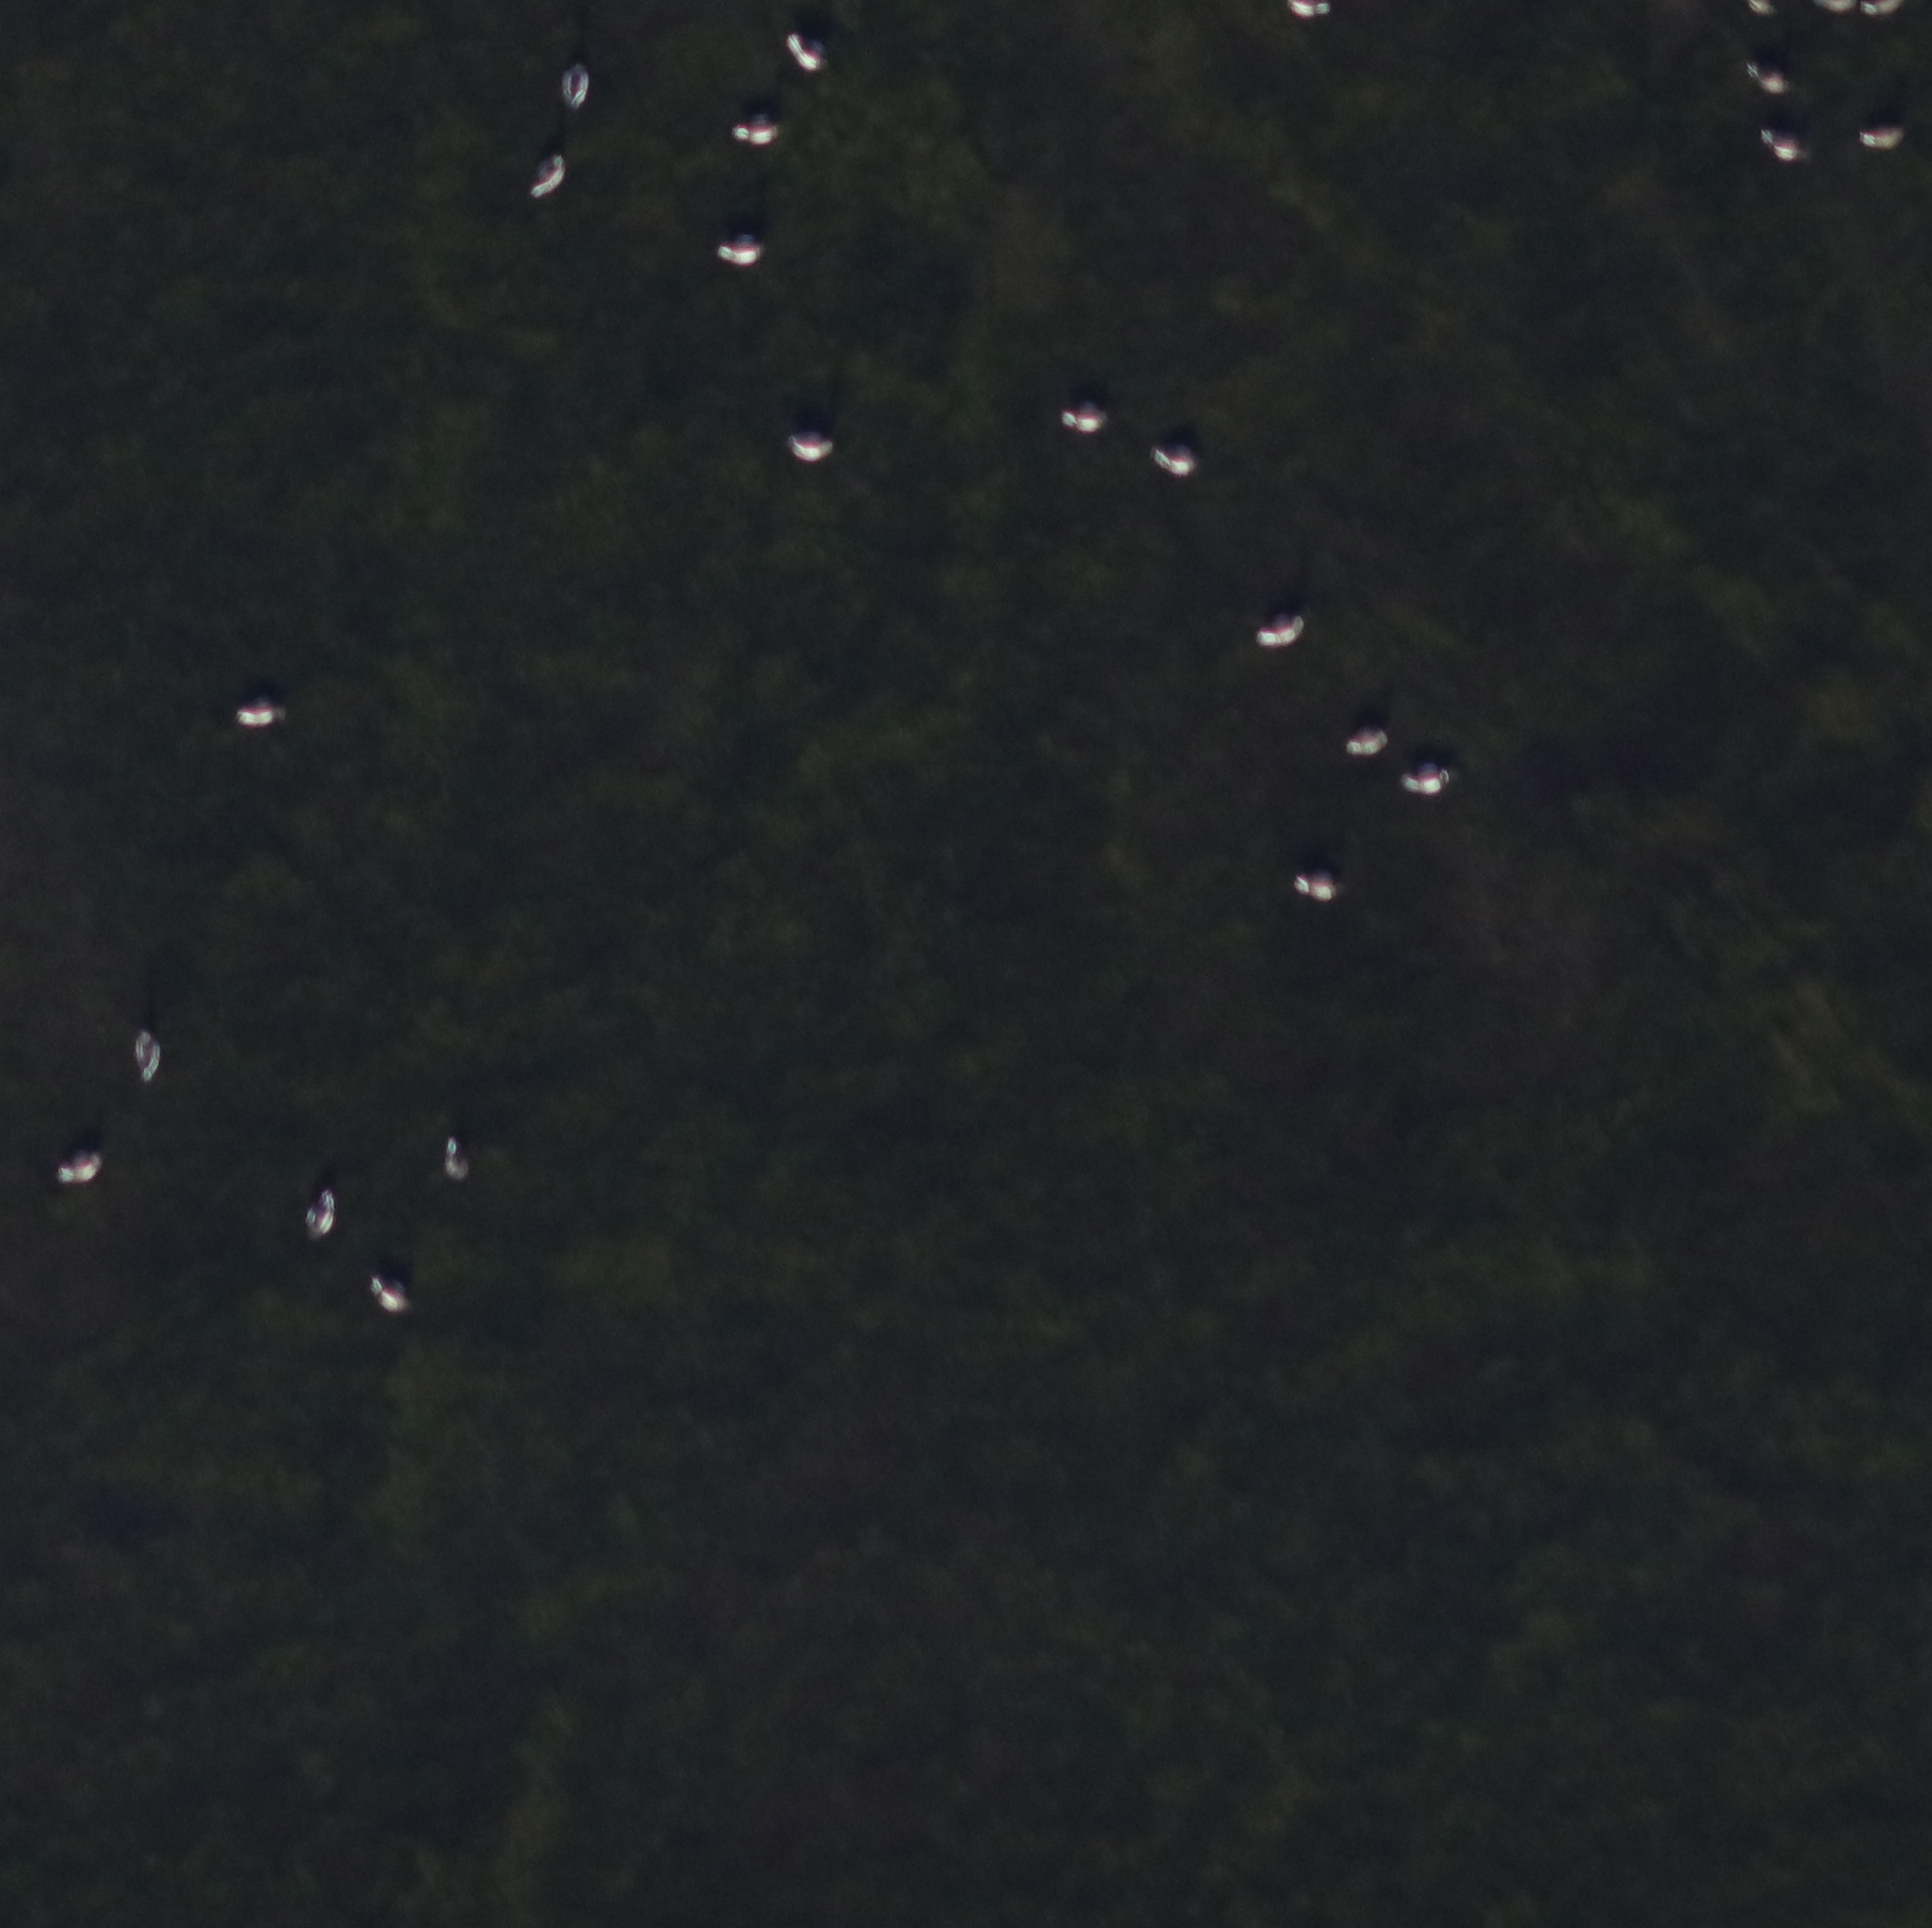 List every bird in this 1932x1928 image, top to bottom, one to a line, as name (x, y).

brant (1759, 1)
brant (809, 52)
brant (1772, 75)
brant (577, 83)
brant (758, 130)
brant (1884, 134)
brant (1787, 143)
brant (553, 171)
brant (738, 249)
brant (1086, 415)
brant (810, 442)
brant (1178, 459)
brant (1278, 619)
brant (273, 707)
brant (1374, 746)
brant (1434, 786)
brant (1320, 882)
brant (153, 1052)
brant (445, 1160)
brant (82, 1170)
brant (322, 1212)
brant (389, 1293)